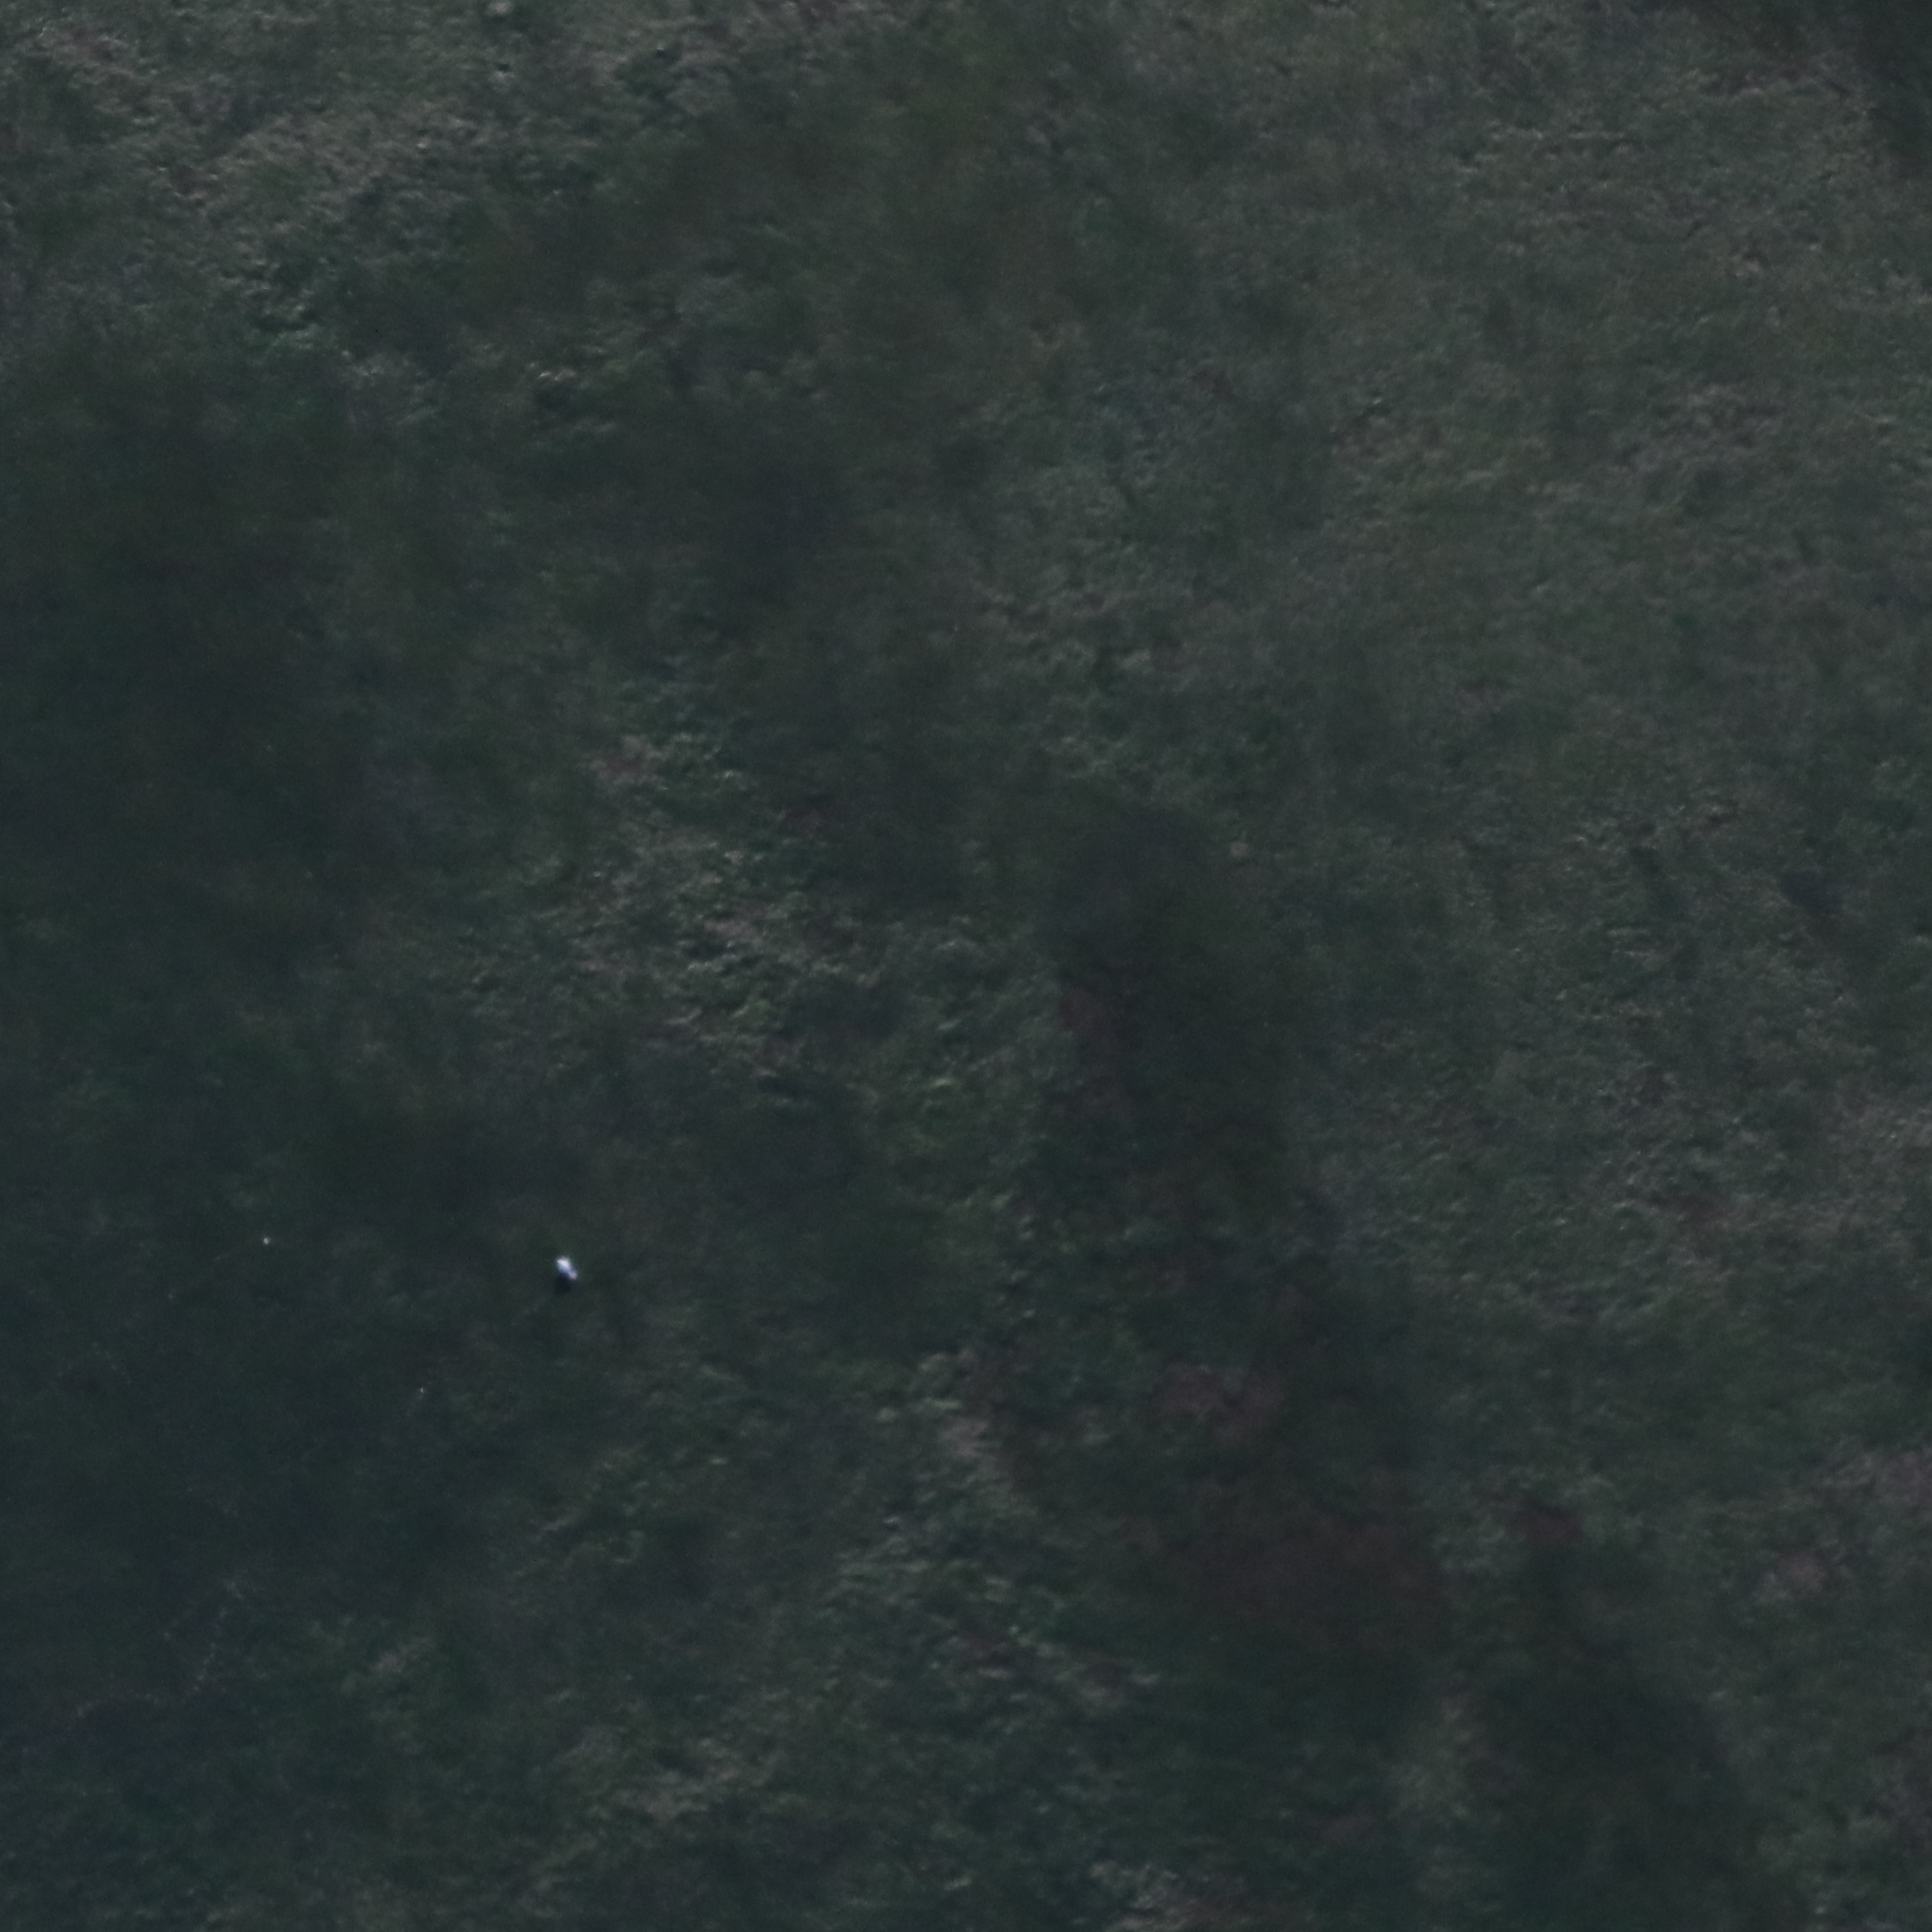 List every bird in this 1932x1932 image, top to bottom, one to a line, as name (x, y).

gull (566, 1269)